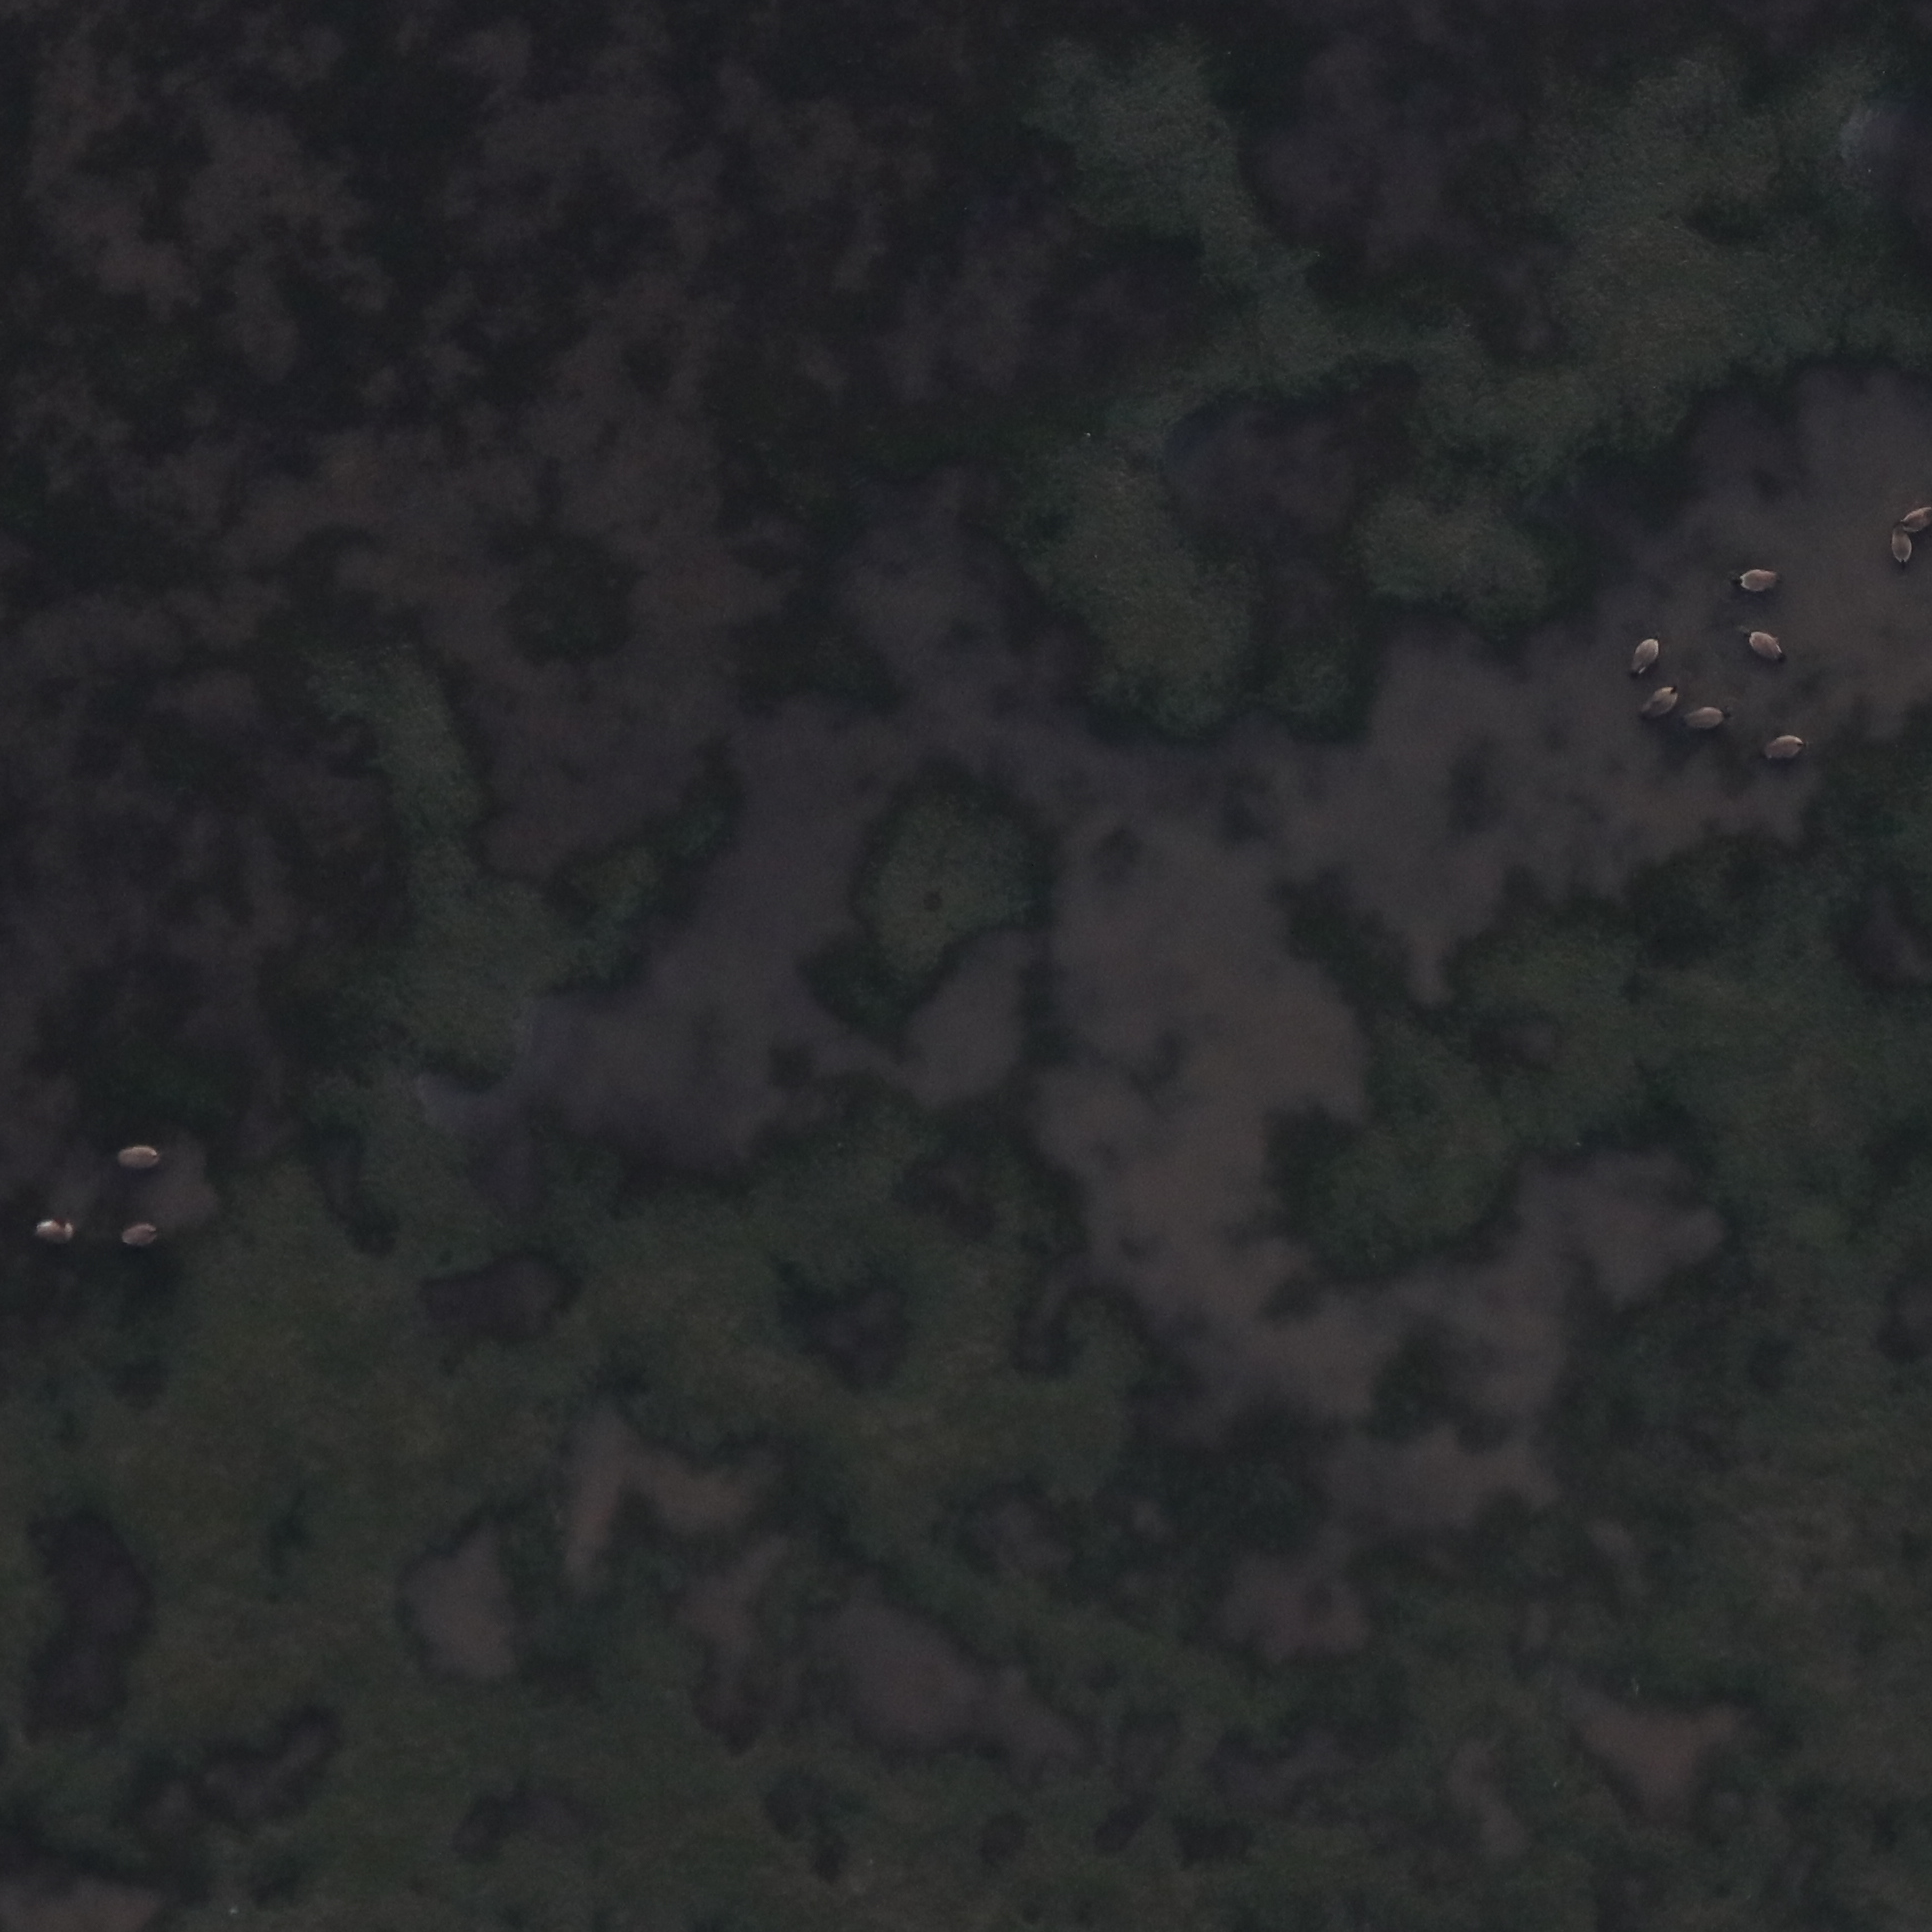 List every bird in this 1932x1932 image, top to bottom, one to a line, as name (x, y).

Canada goose (1921, 519)
Canada goose (1901, 546)
Canada goose (1759, 581)
Canada goose (1766, 646)
Canada goose (1646, 655)
Canada goose (1662, 701)
Canada goose (1704, 716)
Canada goose (1783, 749)
Canada goose (138, 1157)
Canada goose (51, 1229)
Canada goose (140, 1235)